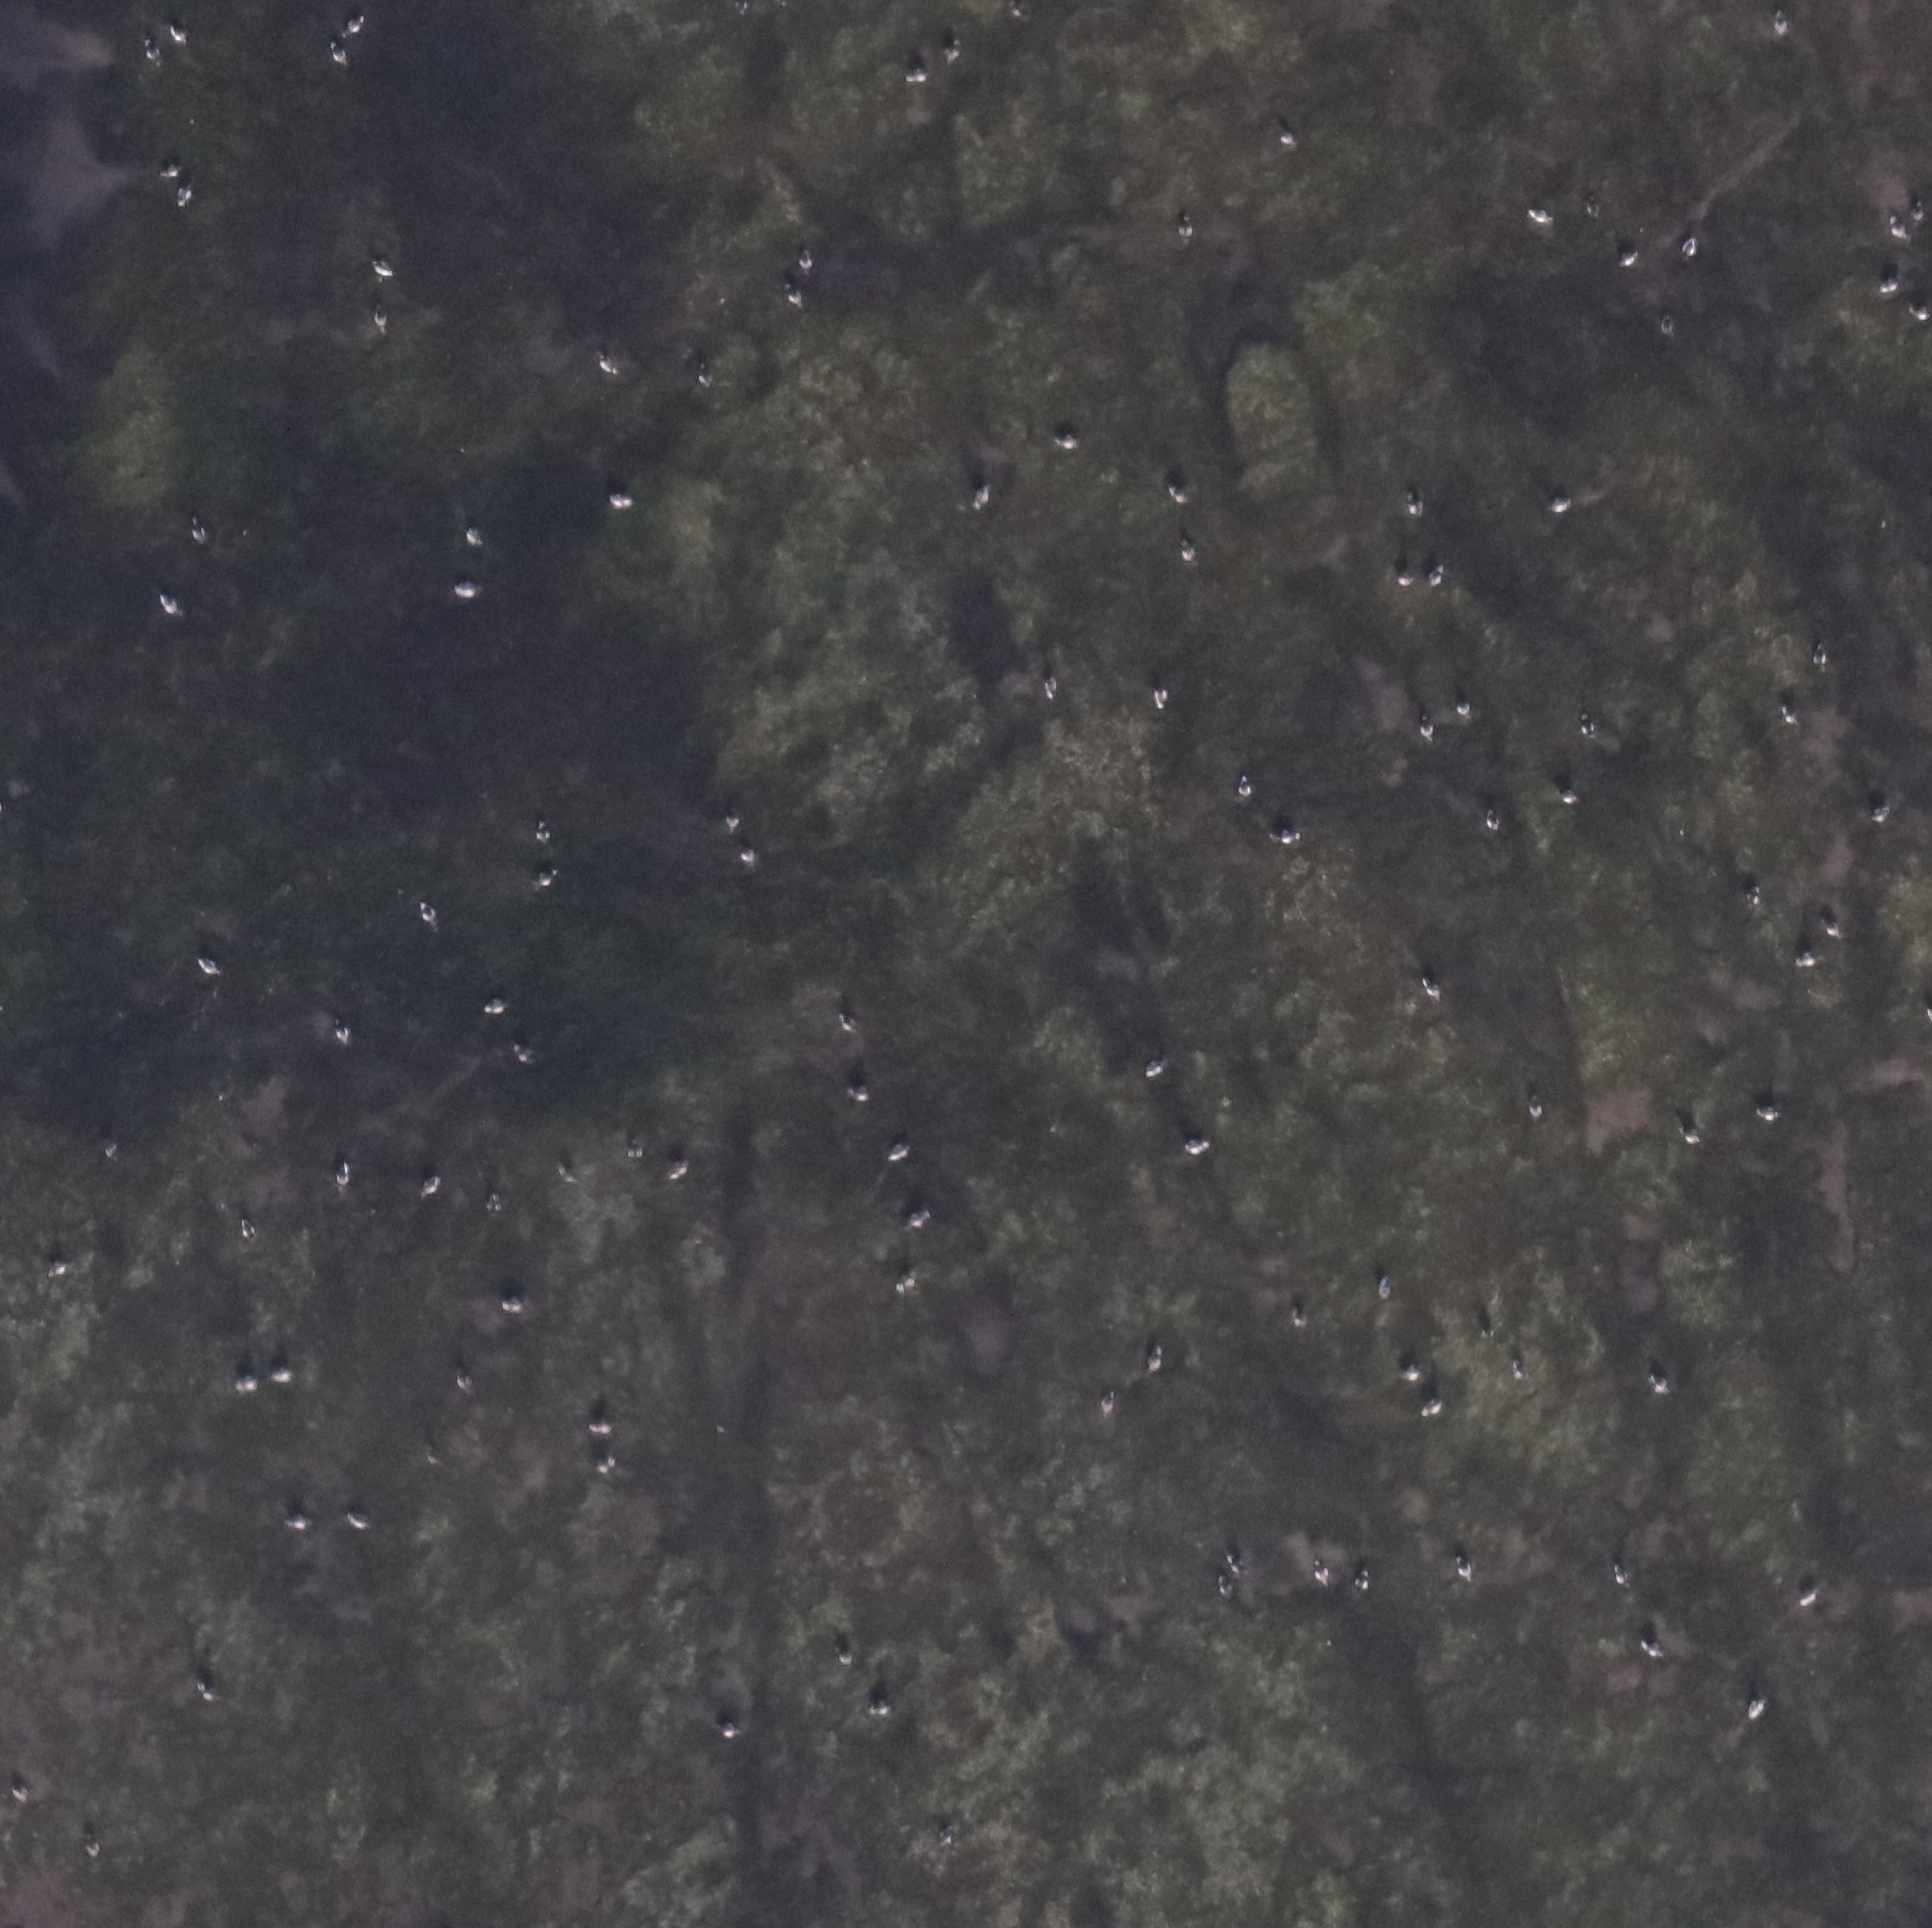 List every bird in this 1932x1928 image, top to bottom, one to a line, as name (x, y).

brant (741, 0)
brant (784, 1)
brant (1023, 1)
brant (356, 24)
brant (1788, 28)
brant (170, 42)
brant (965, 46)
brant (151, 60)
brant (346, 68)
brant (914, 73)
brant (1294, 137)
brant (174, 170)
brant (194, 199)
brant (1606, 204)
brant (1917, 216)
brant (1196, 218)
brant (1549, 218)
brant (1896, 232)
brant (1700, 250)
brant (812, 255)
brant (1628, 260)
brant (376, 277)
brant (1896, 283)
brant (799, 293)
brant (1921, 314)
brant (386, 319)
brant (1668, 321)
brant (617, 356)
brant (707, 375)
brant (1069, 436)
brant (1181, 485)
brant (987, 490)
brant (622, 499)
brant (1415, 502)
brant (1571, 507)
brant (206, 537)
brant (476, 539)
brant (1198, 559)
brant (1406, 561)
brant (1436, 568)
brant (465, 590)
brant (174, 603)
brant (1818, 654)
brant (1054, 679)
brant (1172, 690)
brant (1794, 707)
brant (1471, 709)
brant (1431, 733)
brant (1585, 740)
brant (1252, 784)
brant (1571, 798)
brant (1885, 809)
brant (731, 810)
brant (1496, 819)
brant (532, 831)
brant (1301, 833)
brant (750, 853)
brant (542, 881)
brant (1747, 891)
brant (432, 920)
brant (1830, 921)
brant (210, 956)
brant (1798, 957)
brant (1430, 980)
brant (491, 1006)
brant (850, 1027)
brant (343, 1036)
brant (528, 1045)
brant (1157, 1076)
brant (848, 1090)
brant (1540, 1101)
brant (1771, 1107)
brant (1701, 1138)
brant (902, 1147)
brant (1209, 1147)
brant (116, 1149)
brant (638, 1150)
brant (684, 1167)
brant (344, 1168)
brant (574, 1175)
brant (429, 1182)
brant (492, 1205)
brant (918, 1213)
brant (249, 1231)
brant (63, 1269)
brant (907, 1281)
brant (1388, 1292)
brant (513, 1302)
brant (1294, 1319)
brant (1494, 1341)
brant (1154, 1355)
brant (1520, 1370)
brant (471, 1374)
brant (290, 1376)
brant (1417, 1380)
brant (1659, 1382)
brant (248, 1389)
brant (1109, 1408)
brant (1443, 1411)
brant (599, 1421)
brant (434, 1461)
brant (611, 1466)
brant (345, 1518)
brant (295, 1528)
brant (1236, 1563)
brant (1464, 1563)
brant (1319, 1568)
brant (1623, 1568)
brant (1360, 1578)
brant (1229, 1591)
brant (1813, 1591)
brant (847, 1646)
brant (1659, 1647)
brant (203, 1693)
brant (877, 1698)
brant (1764, 1702)
brant (733, 1729)
brant (23, 1785)
brant (91, 1841)
brant (944, 1844)